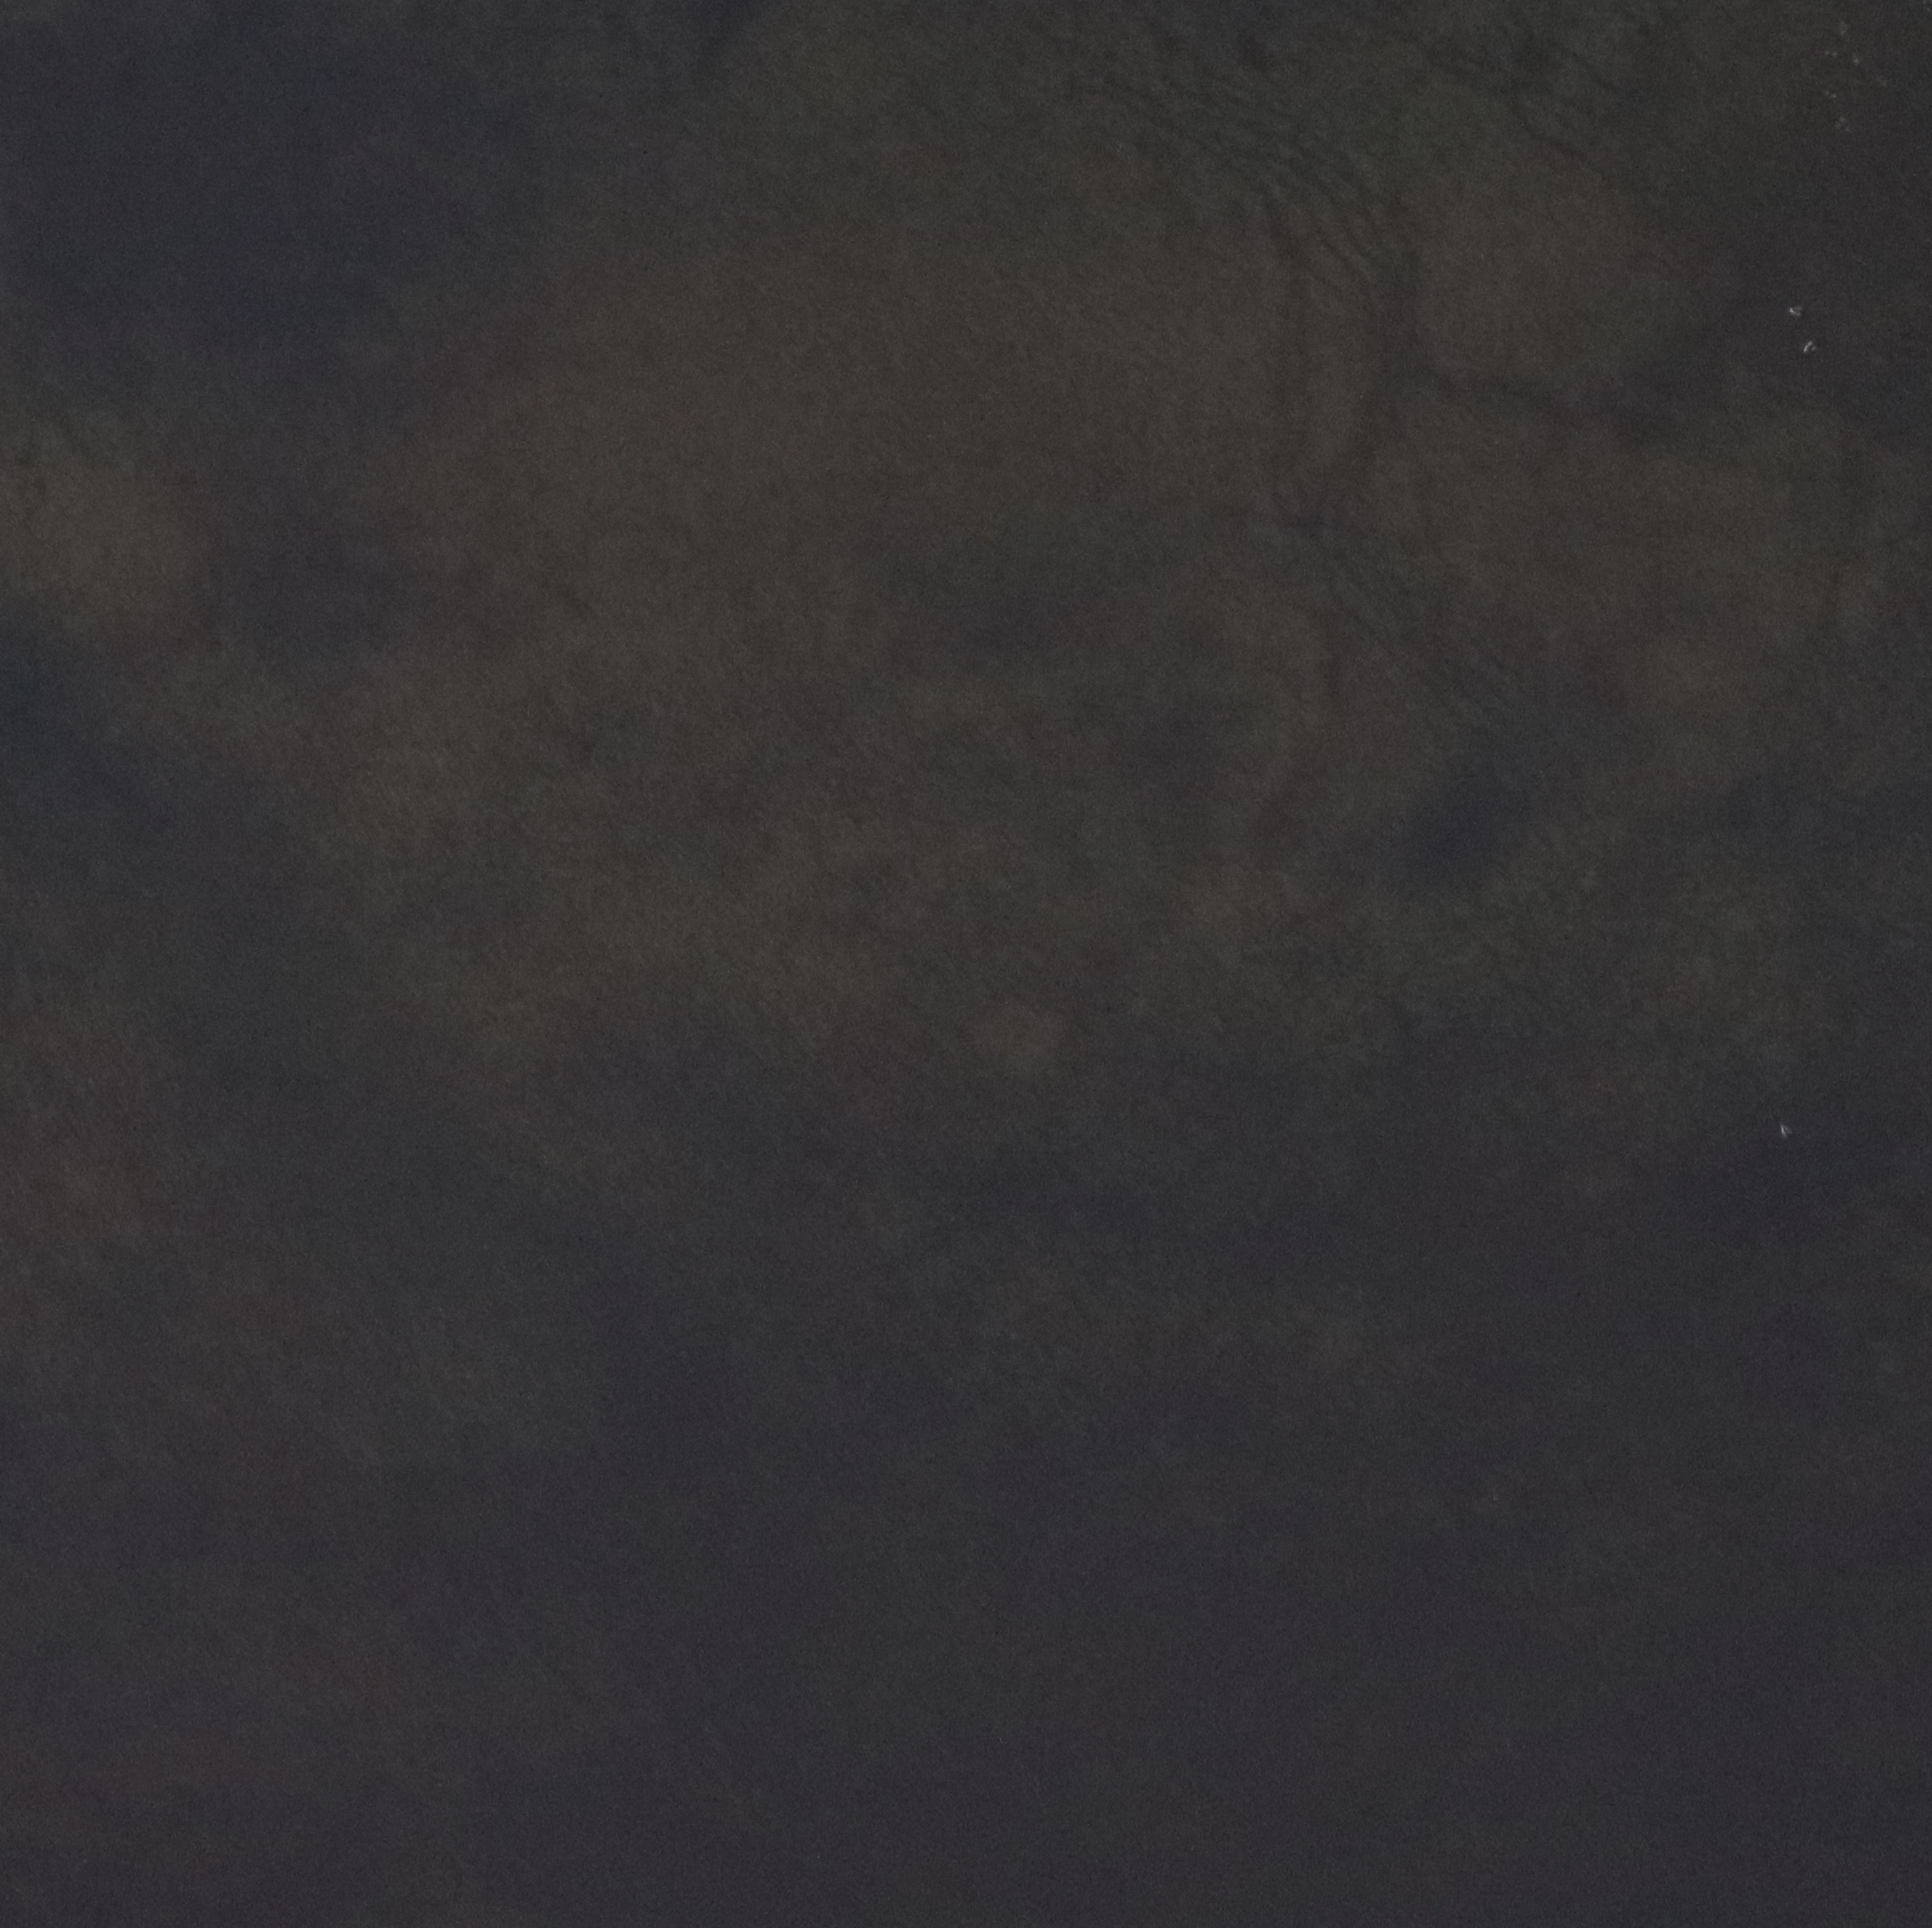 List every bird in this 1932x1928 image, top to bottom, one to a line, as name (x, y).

brant (1928, 9)
brant (1846, 27)
brant (1837, 53)
brant (1860, 60)
brant (1886, 83)
brant (1832, 86)
brant (1847, 120)
brant (1797, 310)
brant (1809, 344)
brant (1781, 1136)